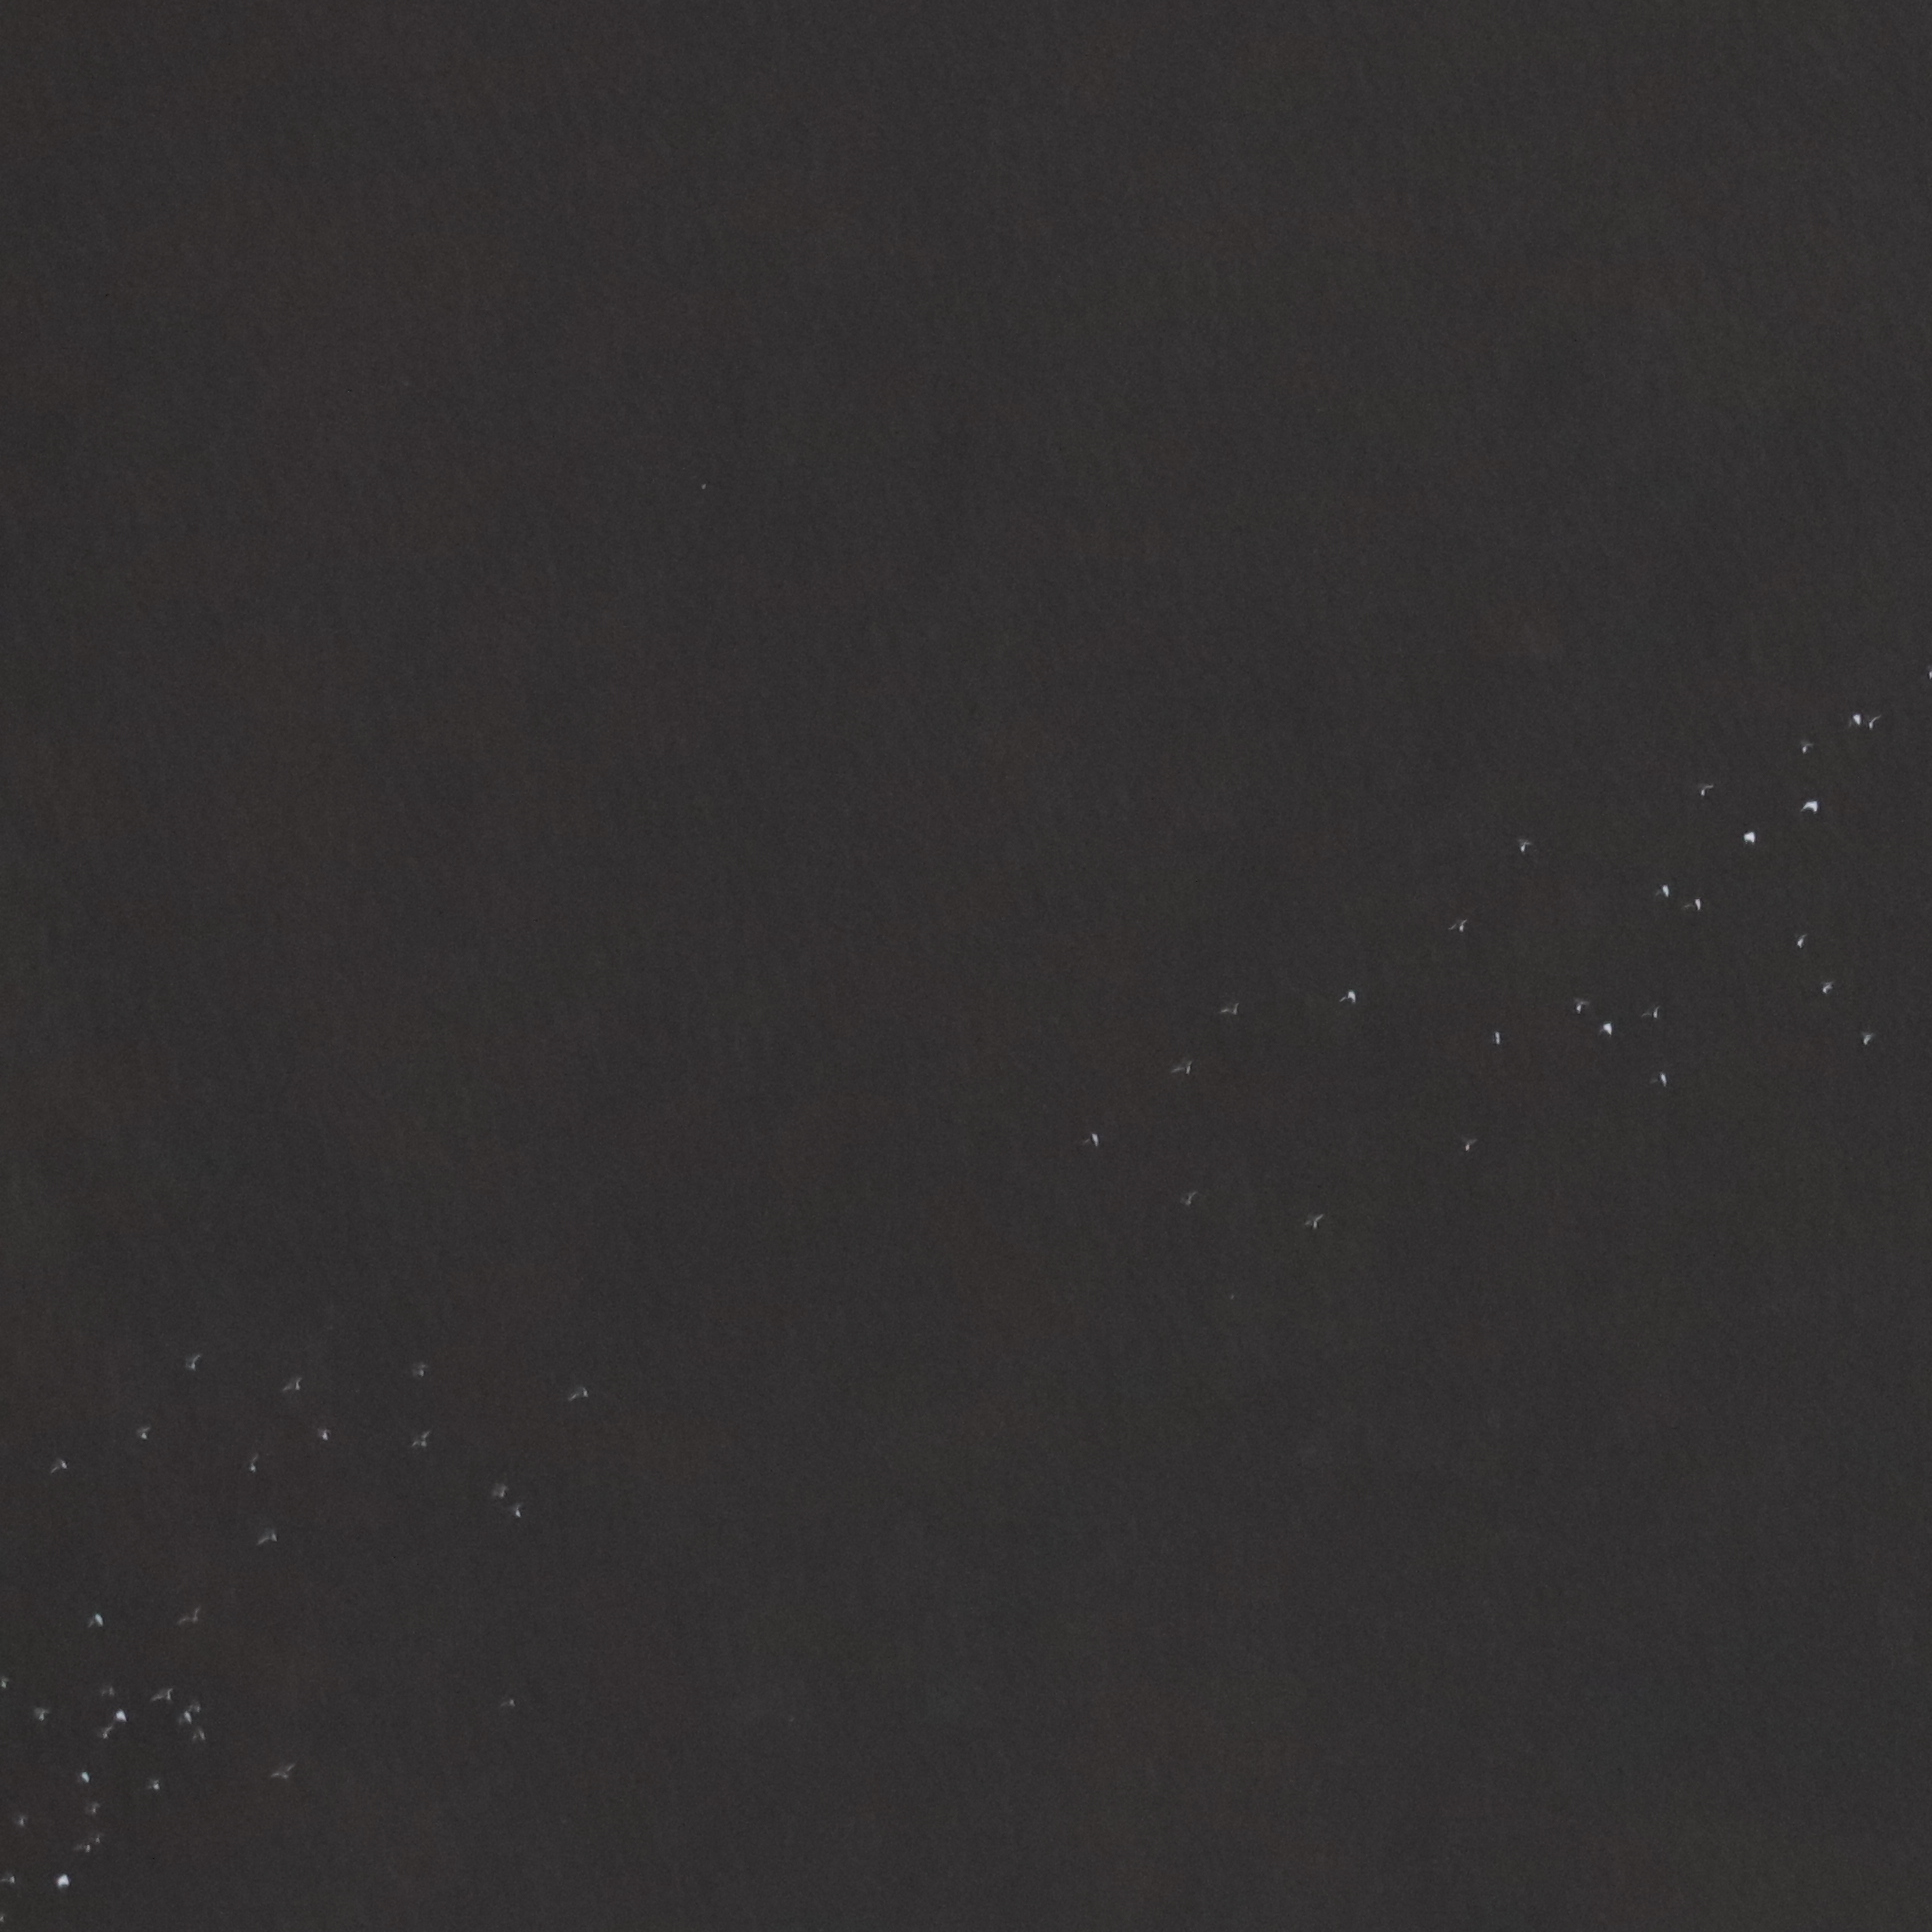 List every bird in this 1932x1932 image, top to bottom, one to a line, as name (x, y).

other bird (1863, 722)
other bird (1882, 726)
other bird (1808, 752)
other bird (1712, 784)
other bird (1811, 809)
other bird (1749, 831)
other bird (1522, 845)
other bird (1661, 883)
other bird (1699, 905)
other bird (1459, 921)
other bird (1800, 945)
other bird (1832, 987)
other bird (1355, 1006)
other bird (1230, 1010)
other bird (1573, 1010)
other bird (1646, 1012)
other bird (1611, 1033)
other bird (1876, 1034)
other bird (1492, 1036)
other bird (1655, 1064)
other bird (1188, 1067)
other bird (1097, 1140)
other bird (1470, 1141)
other bird (1187, 1196)
other bird (1311, 1221)
other bird (190, 1362)
other bird (418, 1369)
other bird (292, 1390)
other bird (588, 1397)
other bird (426, 1436)
other bird (149, 1442)
other bird (316, 1443)
other bird (255, 1464)
other bird (66, 1472)
other bird (499, 1487)
other bird (518, 1508)
other bird (271, 1528)
other bird (200, 1604)
other bird (102, 1615)
other bird (6, 1687)
other bird (109, 1691)
other bird (154, 1696)
other bird (508, 1701)
other bird (200, 1703)
other bird (127, 1713)
other bird (41, 1721)
other bird (184, 1722)
other bird (102, 1731)
other bird (196, 1741)
other bird (99, 1771)
other bird (279, 1772)
other bird (155, 1781)
other bird (100, 1802)
other bird (27, 1825)
other bird (107, 1830)
other bird (85, 1848)
other bird (15, 1880)
other bird (68, 1880)